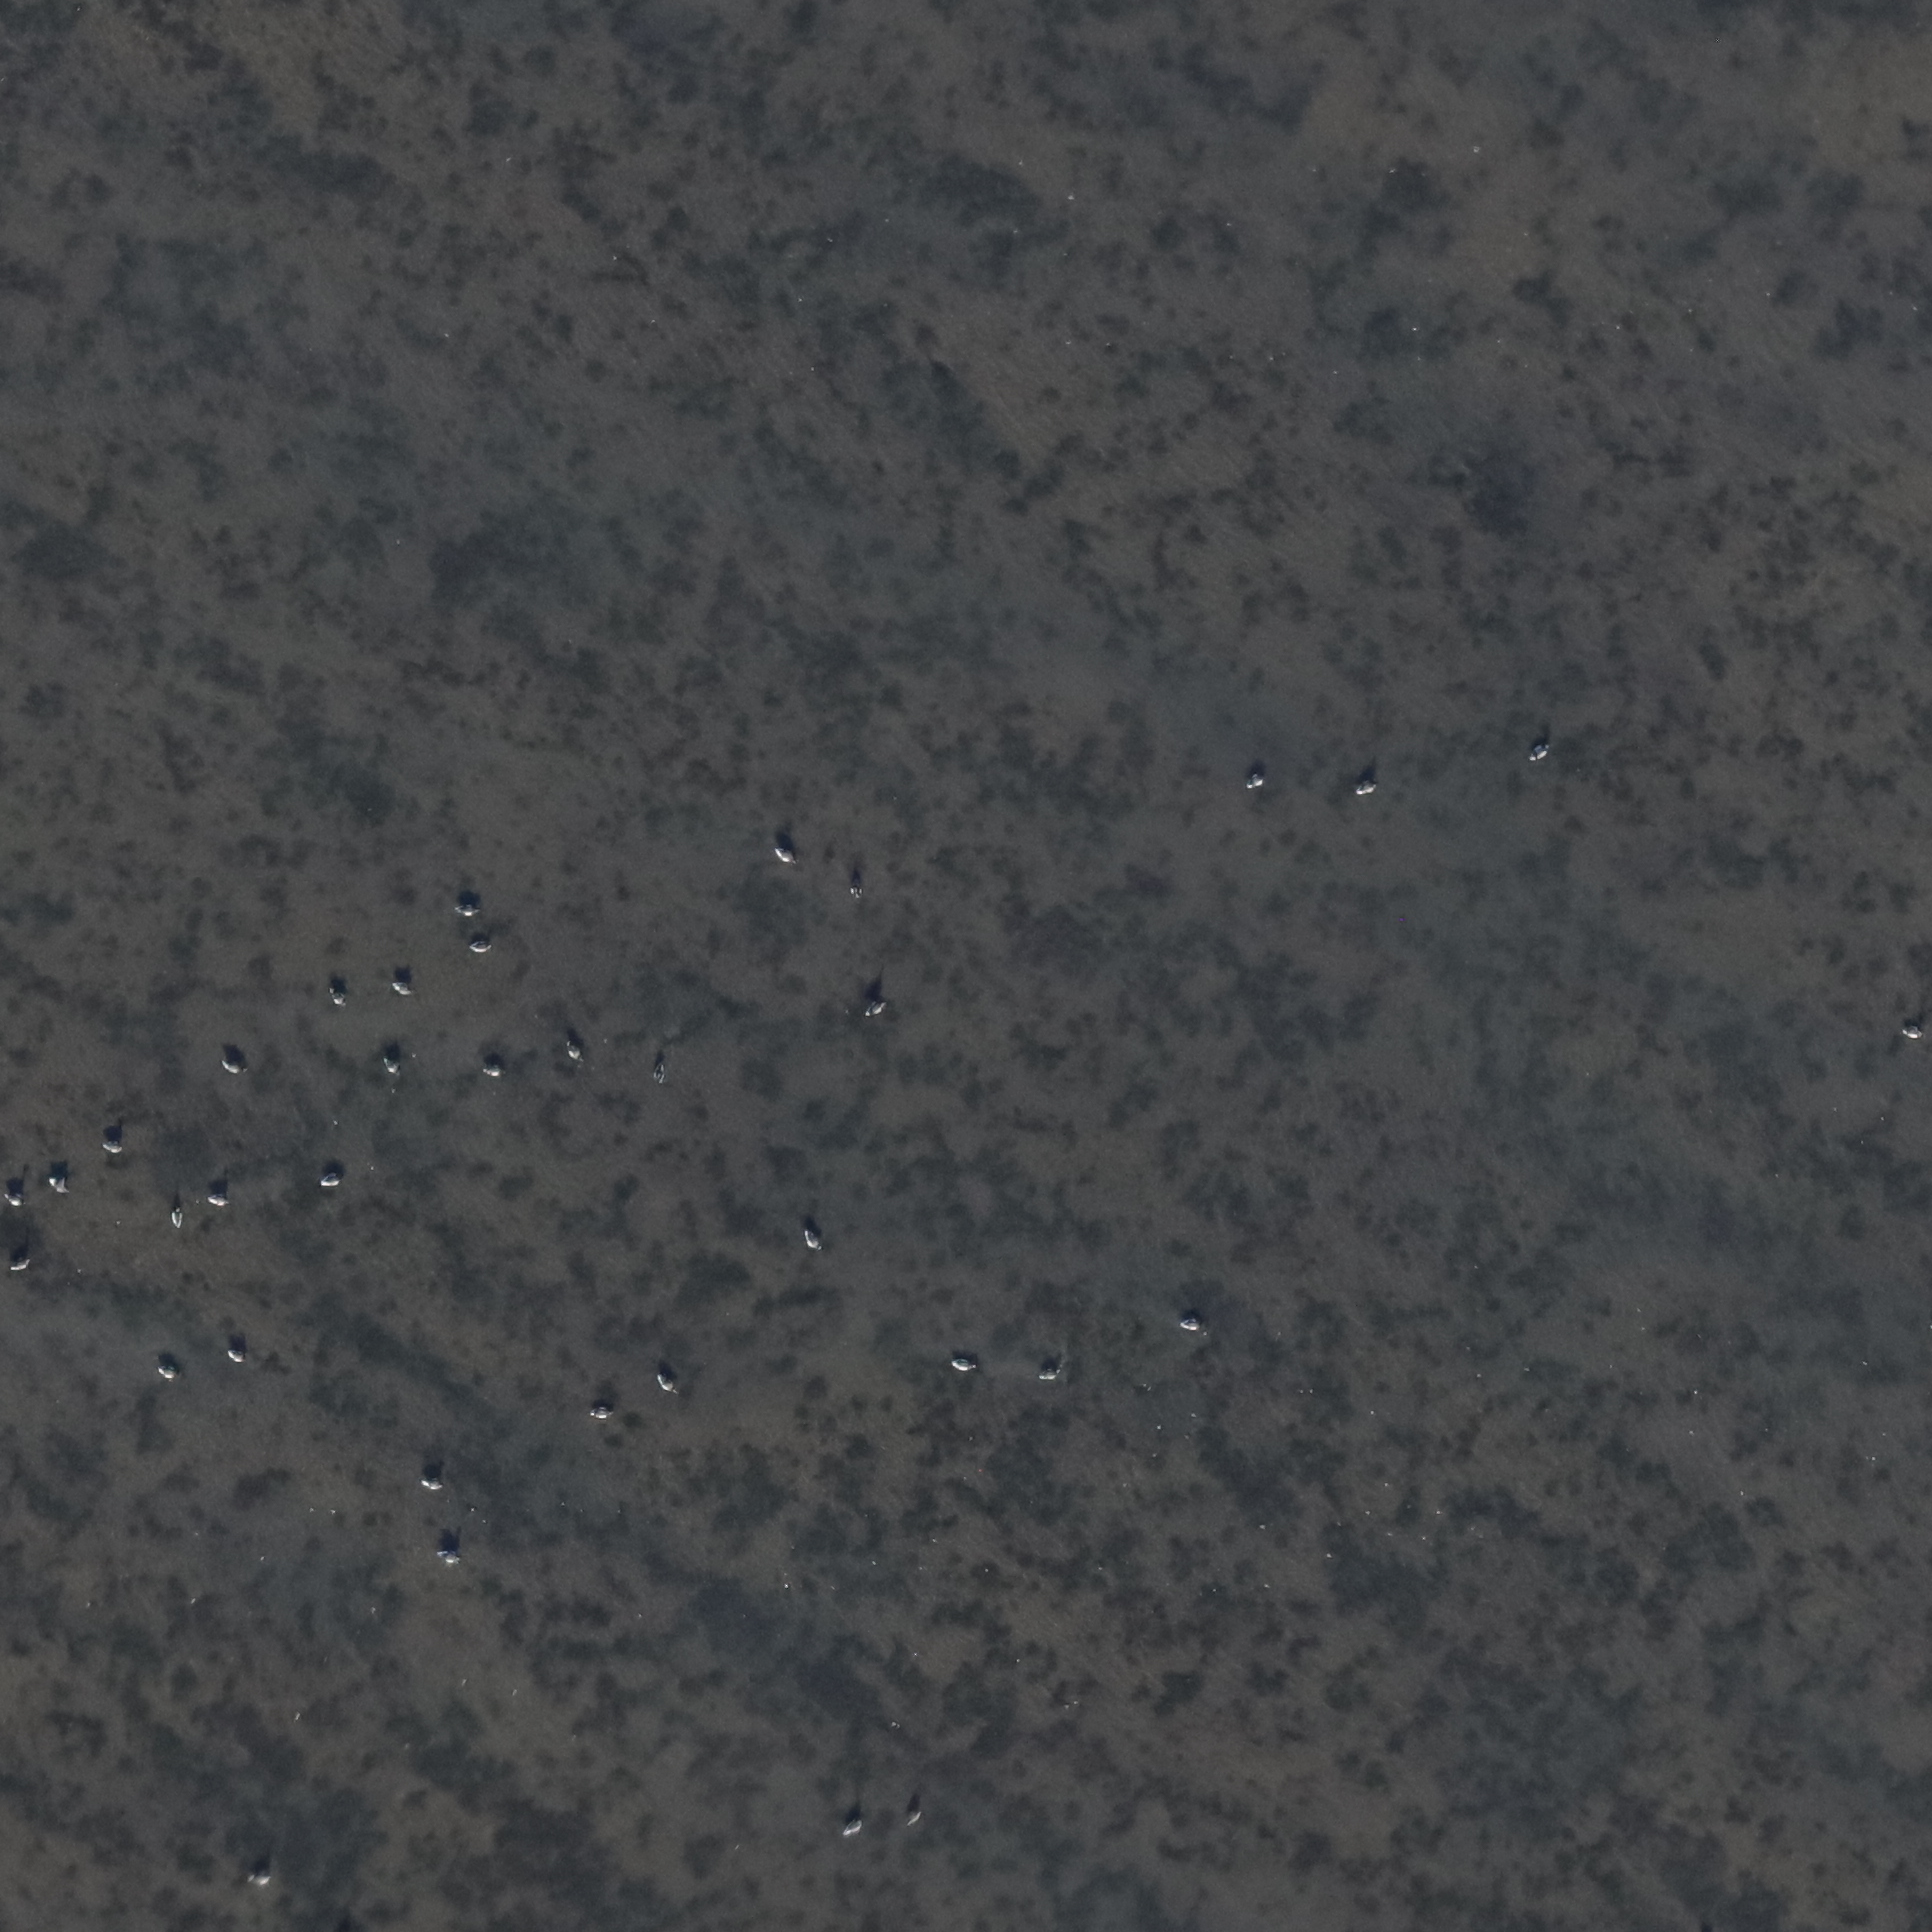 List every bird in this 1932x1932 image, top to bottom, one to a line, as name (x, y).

brant (1540, 752)
brant (1255, 781)
brant (1366, 786)
brant (786, 856)
brant (856, 891)
brant (468, 909)
brant (480, 946)
brant (401, 988)
brant (339, 998)
brant (874, 1008)
brant (1912, 1030)
brant (575, 1052)
brant (234, 1066)
brant (392, 1066)
brant (494, 1070)
brant (659, 1073)
brant (113, 1146)
brant (331, 1180)
brant (58, 1183)
brant (16, 1199)
brant (217, 1199)
brant (176, 1217)
brant (814, 1240)
brant (21, 1264)
brant (1191, 1323)
brant (237, 1354)
brant (964, 1364)
brant (169, 1371)
brant (1050, 1373)
brant (666, 1382)
brant (601, 1412)
brant (434, 1484)
brant (449, 1557)
brant (916, 1817)
brant (850, 1825)
brant (260, 1877)